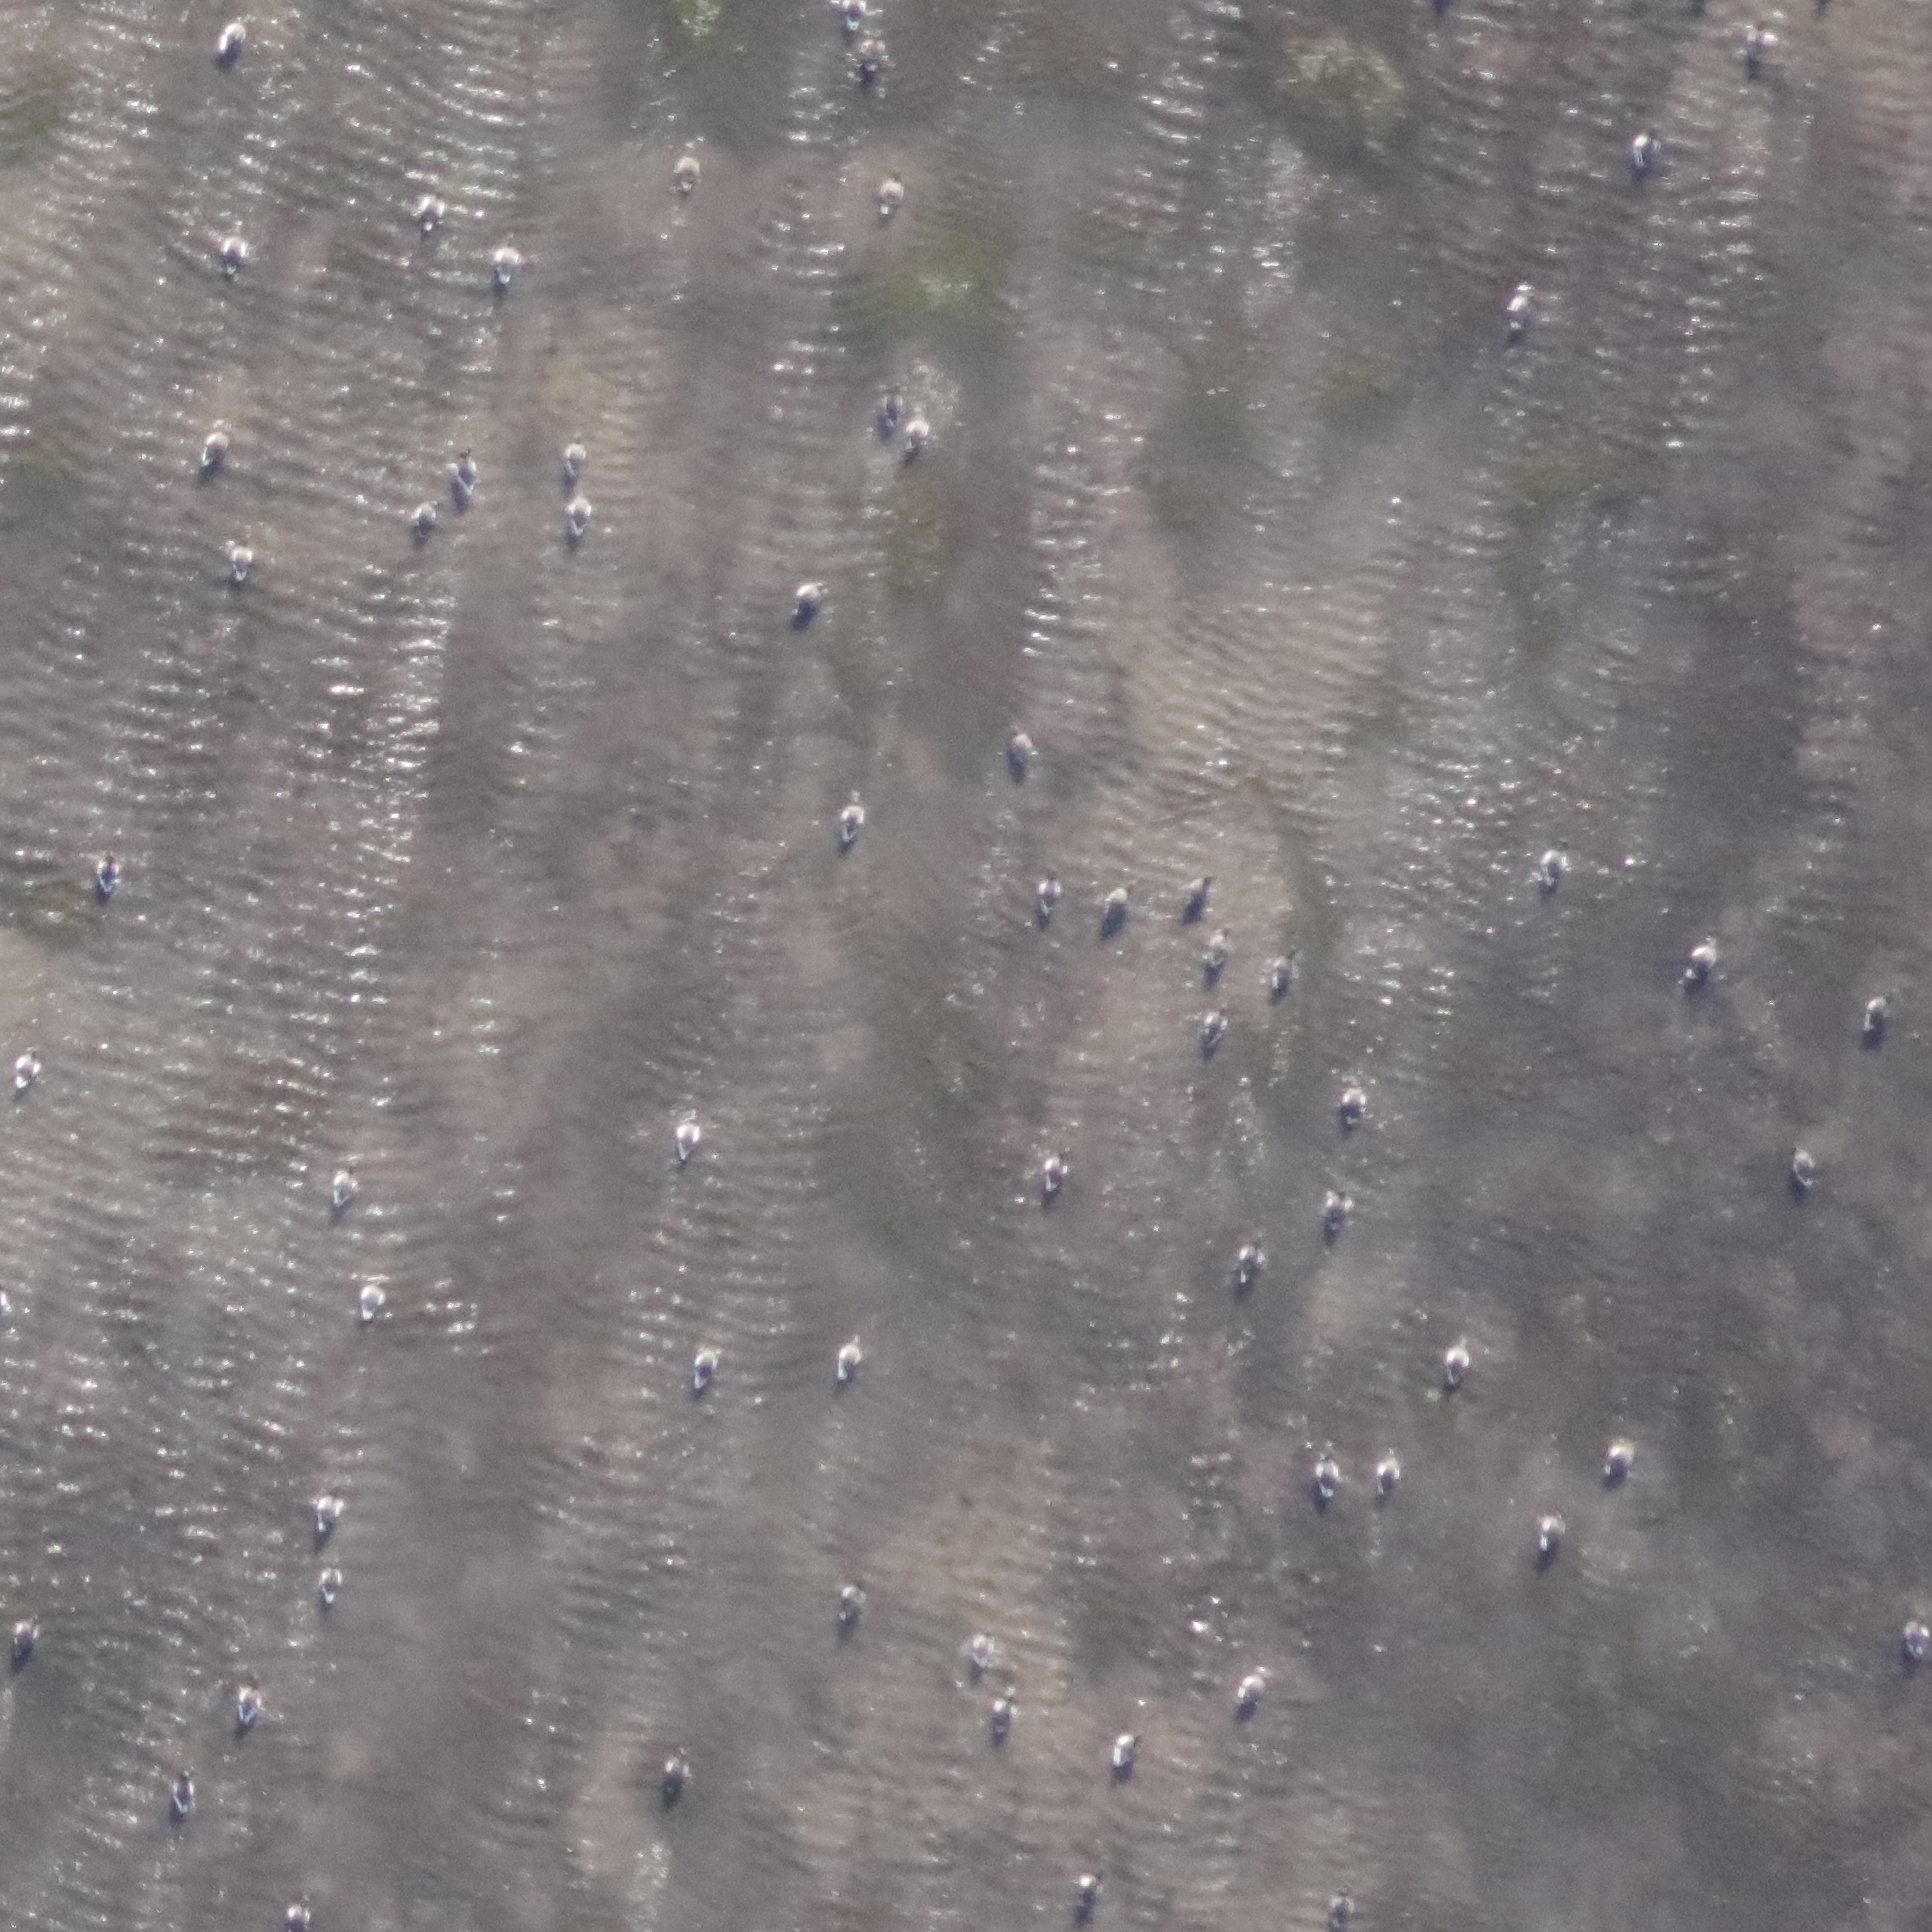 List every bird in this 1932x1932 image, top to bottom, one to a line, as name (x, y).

brant (228, 39)
brant (1753, 46)
brant (1643, 167)
brant (691, 179)
brant (893, 194)
brant (434, 208)
brant (237, 261)
brant (506, 263)
brant (1513, 319)
brant (888, 402)
brant (922, 439)
brant (217, 445)
brant (578, 450)
brant (465, 479)
brant (429, 511)
brant (589, 516)
brant (242, 566)
brant (809, 598)
brant (1021, 751)
brant (851, 828)
brant (1551, 865)
brant (112, 873)
brant (1191, 889)
brant (1056, 900)
brant (1119, 914)
brant (1221, 944)
brant (1696, 963)
brant (1286, 971)
brant (1876, 1017)
brant (1217, 1028)
brant (26, 1071)
brant (1362, 1105)
brant (696, 1136)
brant (1803, 1168)
brant (1064, 1171)
brant (345, 1199)
brant (1337, 1200)
brant (1247, 1265)
brant (365, 1295)
brant (706, 1357)
brant (1458, 1357)
brant (849, 1358)
brant (1618, 1456)
brant (1388, 1477)
brant (1335, 1479)
brant (327, 1511)
brant (1558, 1534)
brant (845, 1586)
brant (330, 1589)
brant (29, 1638)
brant (1918, 1639)
brant (1250, 1697)
brant (250, 1707)
brant (1010, 1718)
brant (1127, 1758)
brant (679, 1778)
brant (186, 1794)
brant (1090, 1895)
brant (1348, 1911)
brant (298, 1918)